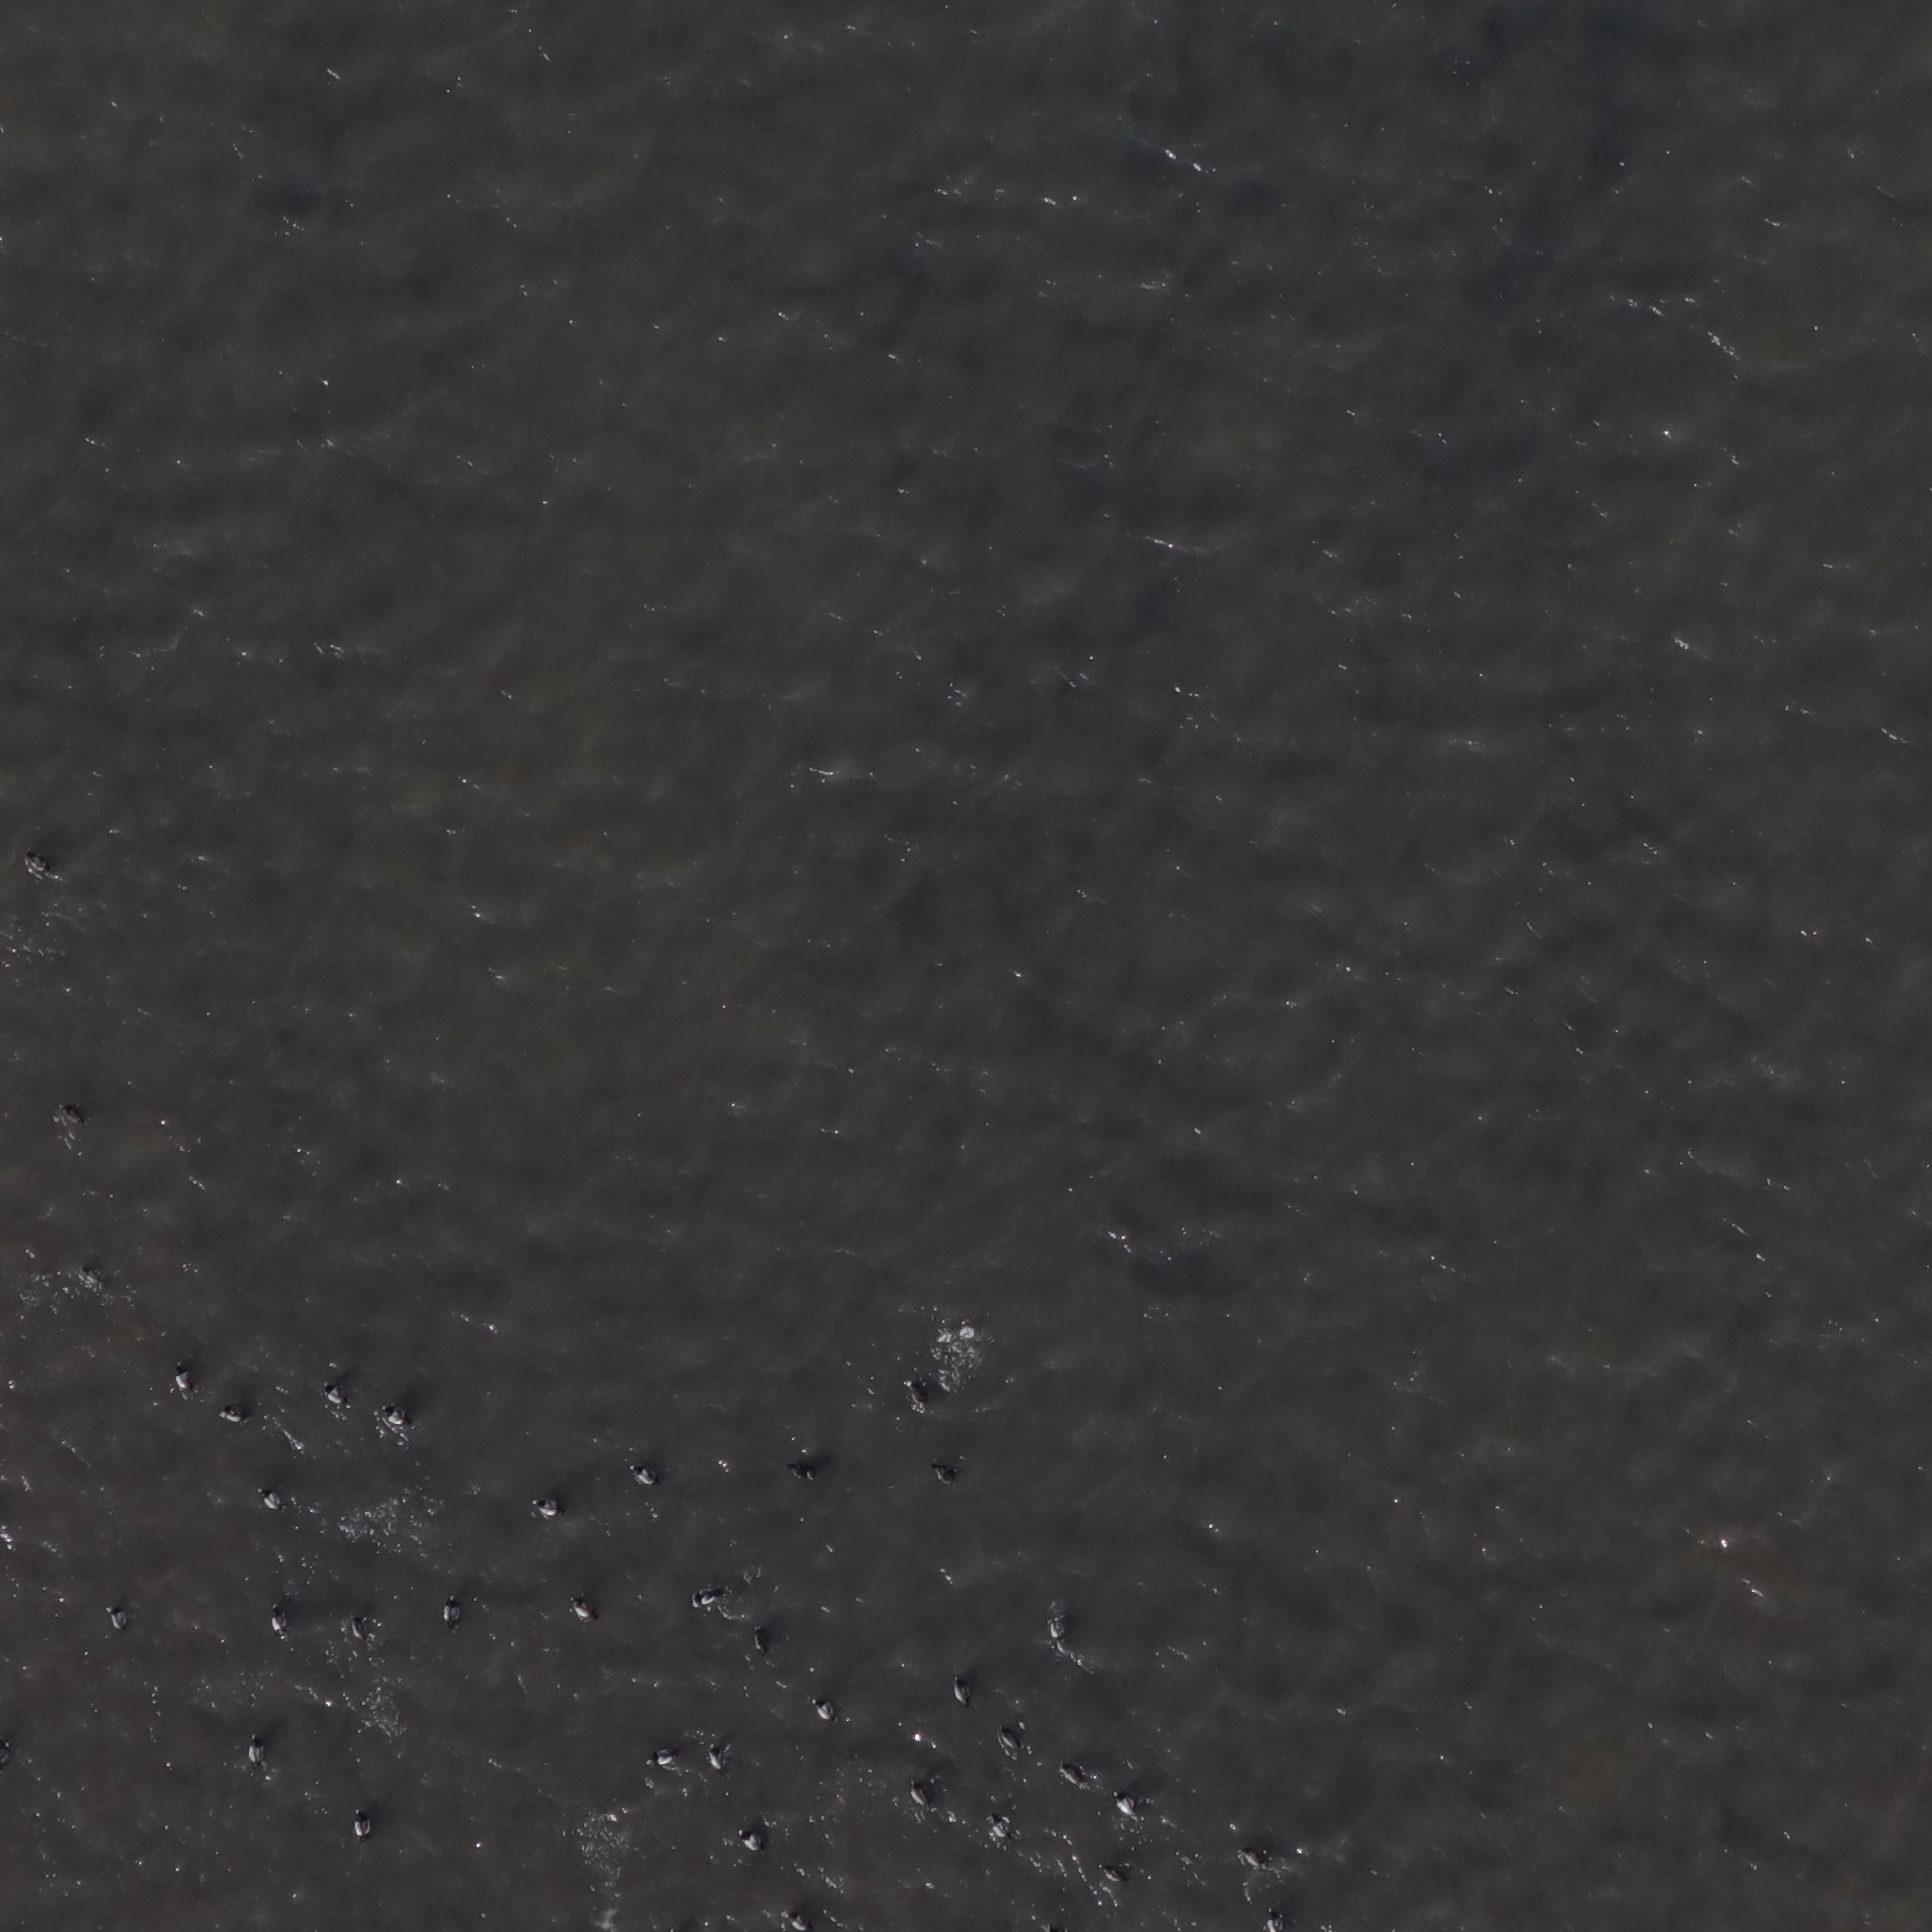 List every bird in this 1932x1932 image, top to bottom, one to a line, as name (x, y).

other bird (39, 864)
other bird (73, 1112)
other bird (89, 1273)
other bird (183, 1380)
other bird (923, 1393)
other bird (338, 1394)
other bird (235, 1413)
other bird (396, 1416)
other bird (944, 1472)
other bird (808, 1473)
other bird (644, 1475)
other bird (271, 1501)
other bird (546, 1507)
other bird (707, 1597)
other bird (585, 1611)
other bird (451, 1613)
other bird (118, 1617)
other bird (278, 1622)
other bird (357, 1628)
other bird (1057, 1630)
other bird (762, 1642)
other bird (959, 1690)
other bird (826, 1709)
other bird (1006, 1742)
other bird (255, 1754)
other bird (667, 1759)
other bird (716, 1760)
other bird (1074, 1775)
other bird (918, 1793)
other bird (1128, 1806)
other bird (362, 1821)
other bird (1000, 1827)
other bird (749, 1839)
other bird (1253, 1857)
other bird (1109, 1873)
other bird (798, 1921)
other bird (1274, 1924)